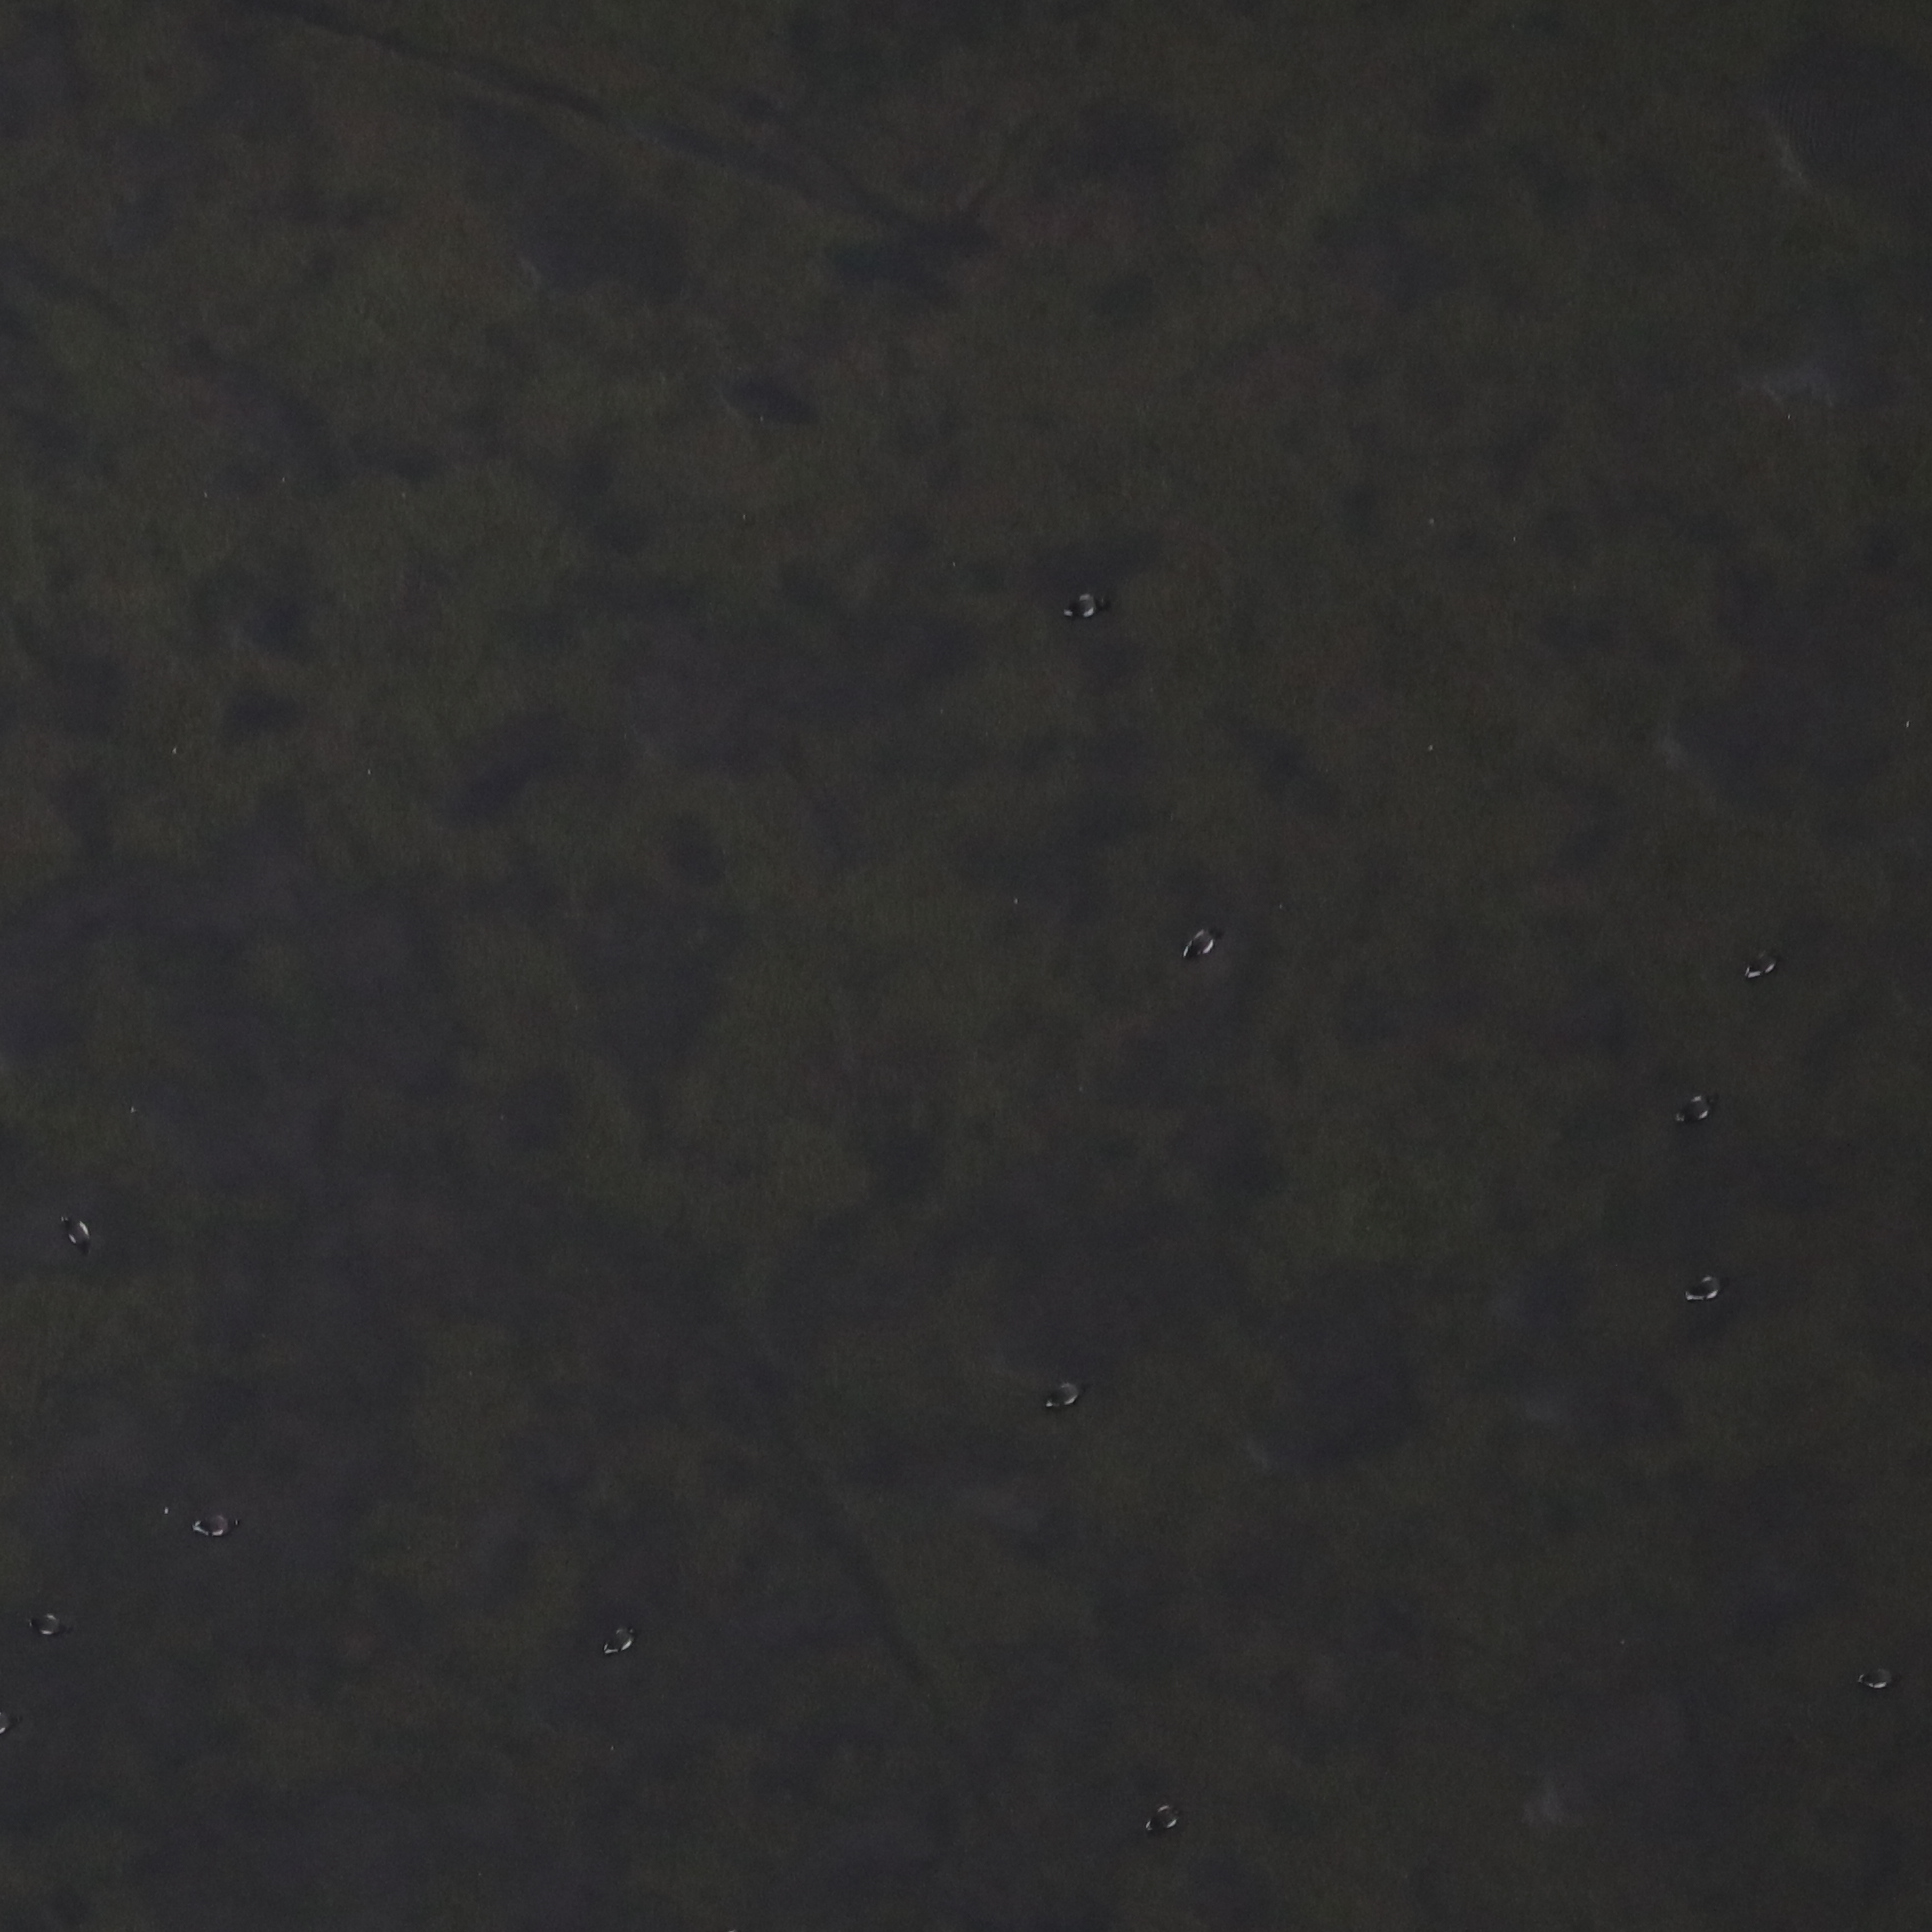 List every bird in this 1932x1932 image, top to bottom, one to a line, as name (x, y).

brant (1086, 604)
brant (1202, 943)
brant (1762, 965)
brant (1696, 1108)
brant (79, 1232)
brant (1705, 1289)
brant (1065, 1392)
brant (215, 1524)
brant (50, 1623)
brant (622, 1640)
brant (1875, 1676)
brant (1164, 1818)